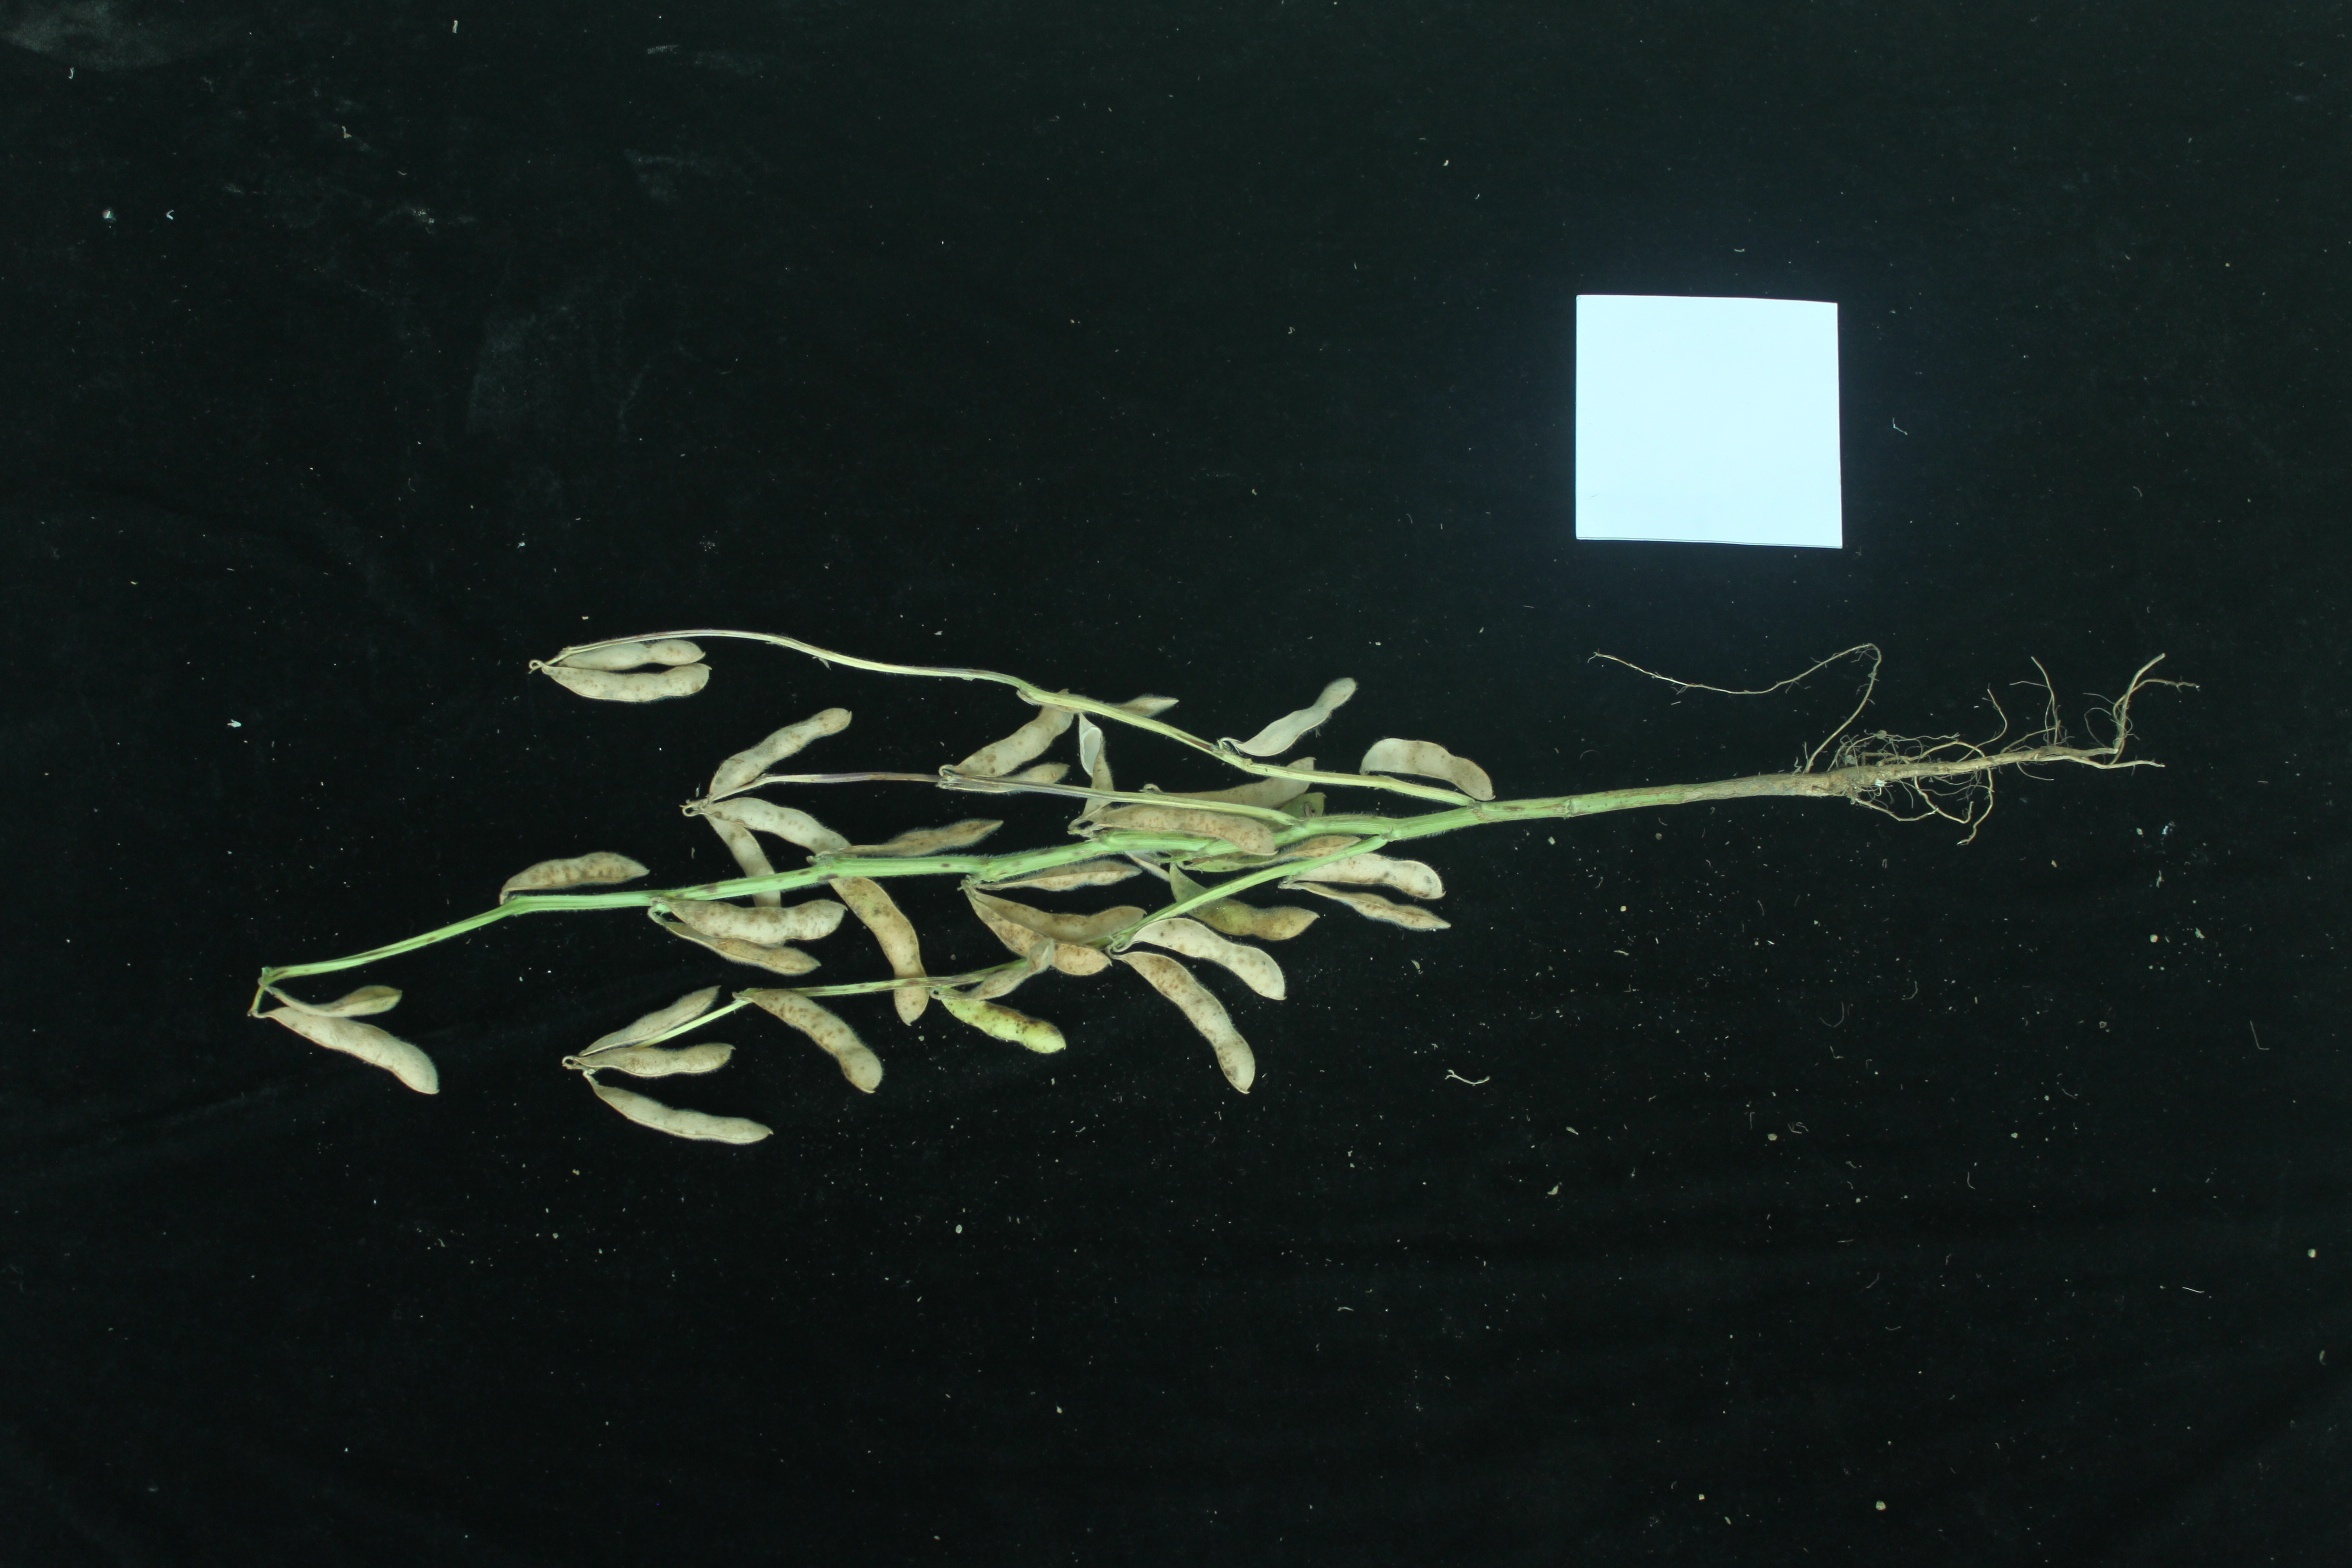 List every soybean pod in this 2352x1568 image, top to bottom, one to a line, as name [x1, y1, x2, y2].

soybean pod [564, 641, 703, 670]
soybean pod [538, 665, 709, 704]
soybean pod [1236, 679, 1357, 756]
soybean pod [941, 689, 1074, 786]
soybean pod [1023, 694, 1180, 720]
soybean pod [706, 710, 852, 802]
soybean pod [1068, 719, 1112, 832]
soybean pod [1358, 740, 1497, 802]
soybean pod [1156, 757, 1313, 823]
soybean pod [945, 763, 1070, 793]
soybean pod [697, 799, 856, 879]
soybean pod [1085, 806, 1277, 857]
soybean pod [705, 809, 780, 936]
soybean pod [809, 823, 1002, 860]
soybean pod [1180, 838, 1360, 871]
soybean pod [1286, 854, 1447, 901]
soybean pod [501, 855, 649, 896]
soybean pod [984, 861, 1141, 892]
soybean pod [814, 862, 928, 1026]
soybean pod [1171, 864, 1320, 941]
soybean pod [969, 883, 1145, 945]
soybean pod [1285, 886, 1451, 930]
soybean pod [968, 889, 1112, 976]
soybean pod [655, 899, 845, 946]
soybean pod [1119, 916, 1285, 1005]
soybean pod [659, 923, 823, 974]
soybean pod [937, 936, 1053, 1002]
soybean pod [1117, 955, 1254, 1099]
soybean pod [264, 984, 400, 1017]
soybean pod [939, 985, 1062, 1054]
soybean pod [580, 988, 717, 1057]
soybean pod [735, 989, 881, 1093]
soybean pod [262, 1009, 440, 1096]
soybean pod [566, 1044, 731, 1078]
soybean pod [589, 1078, 773, 1145]